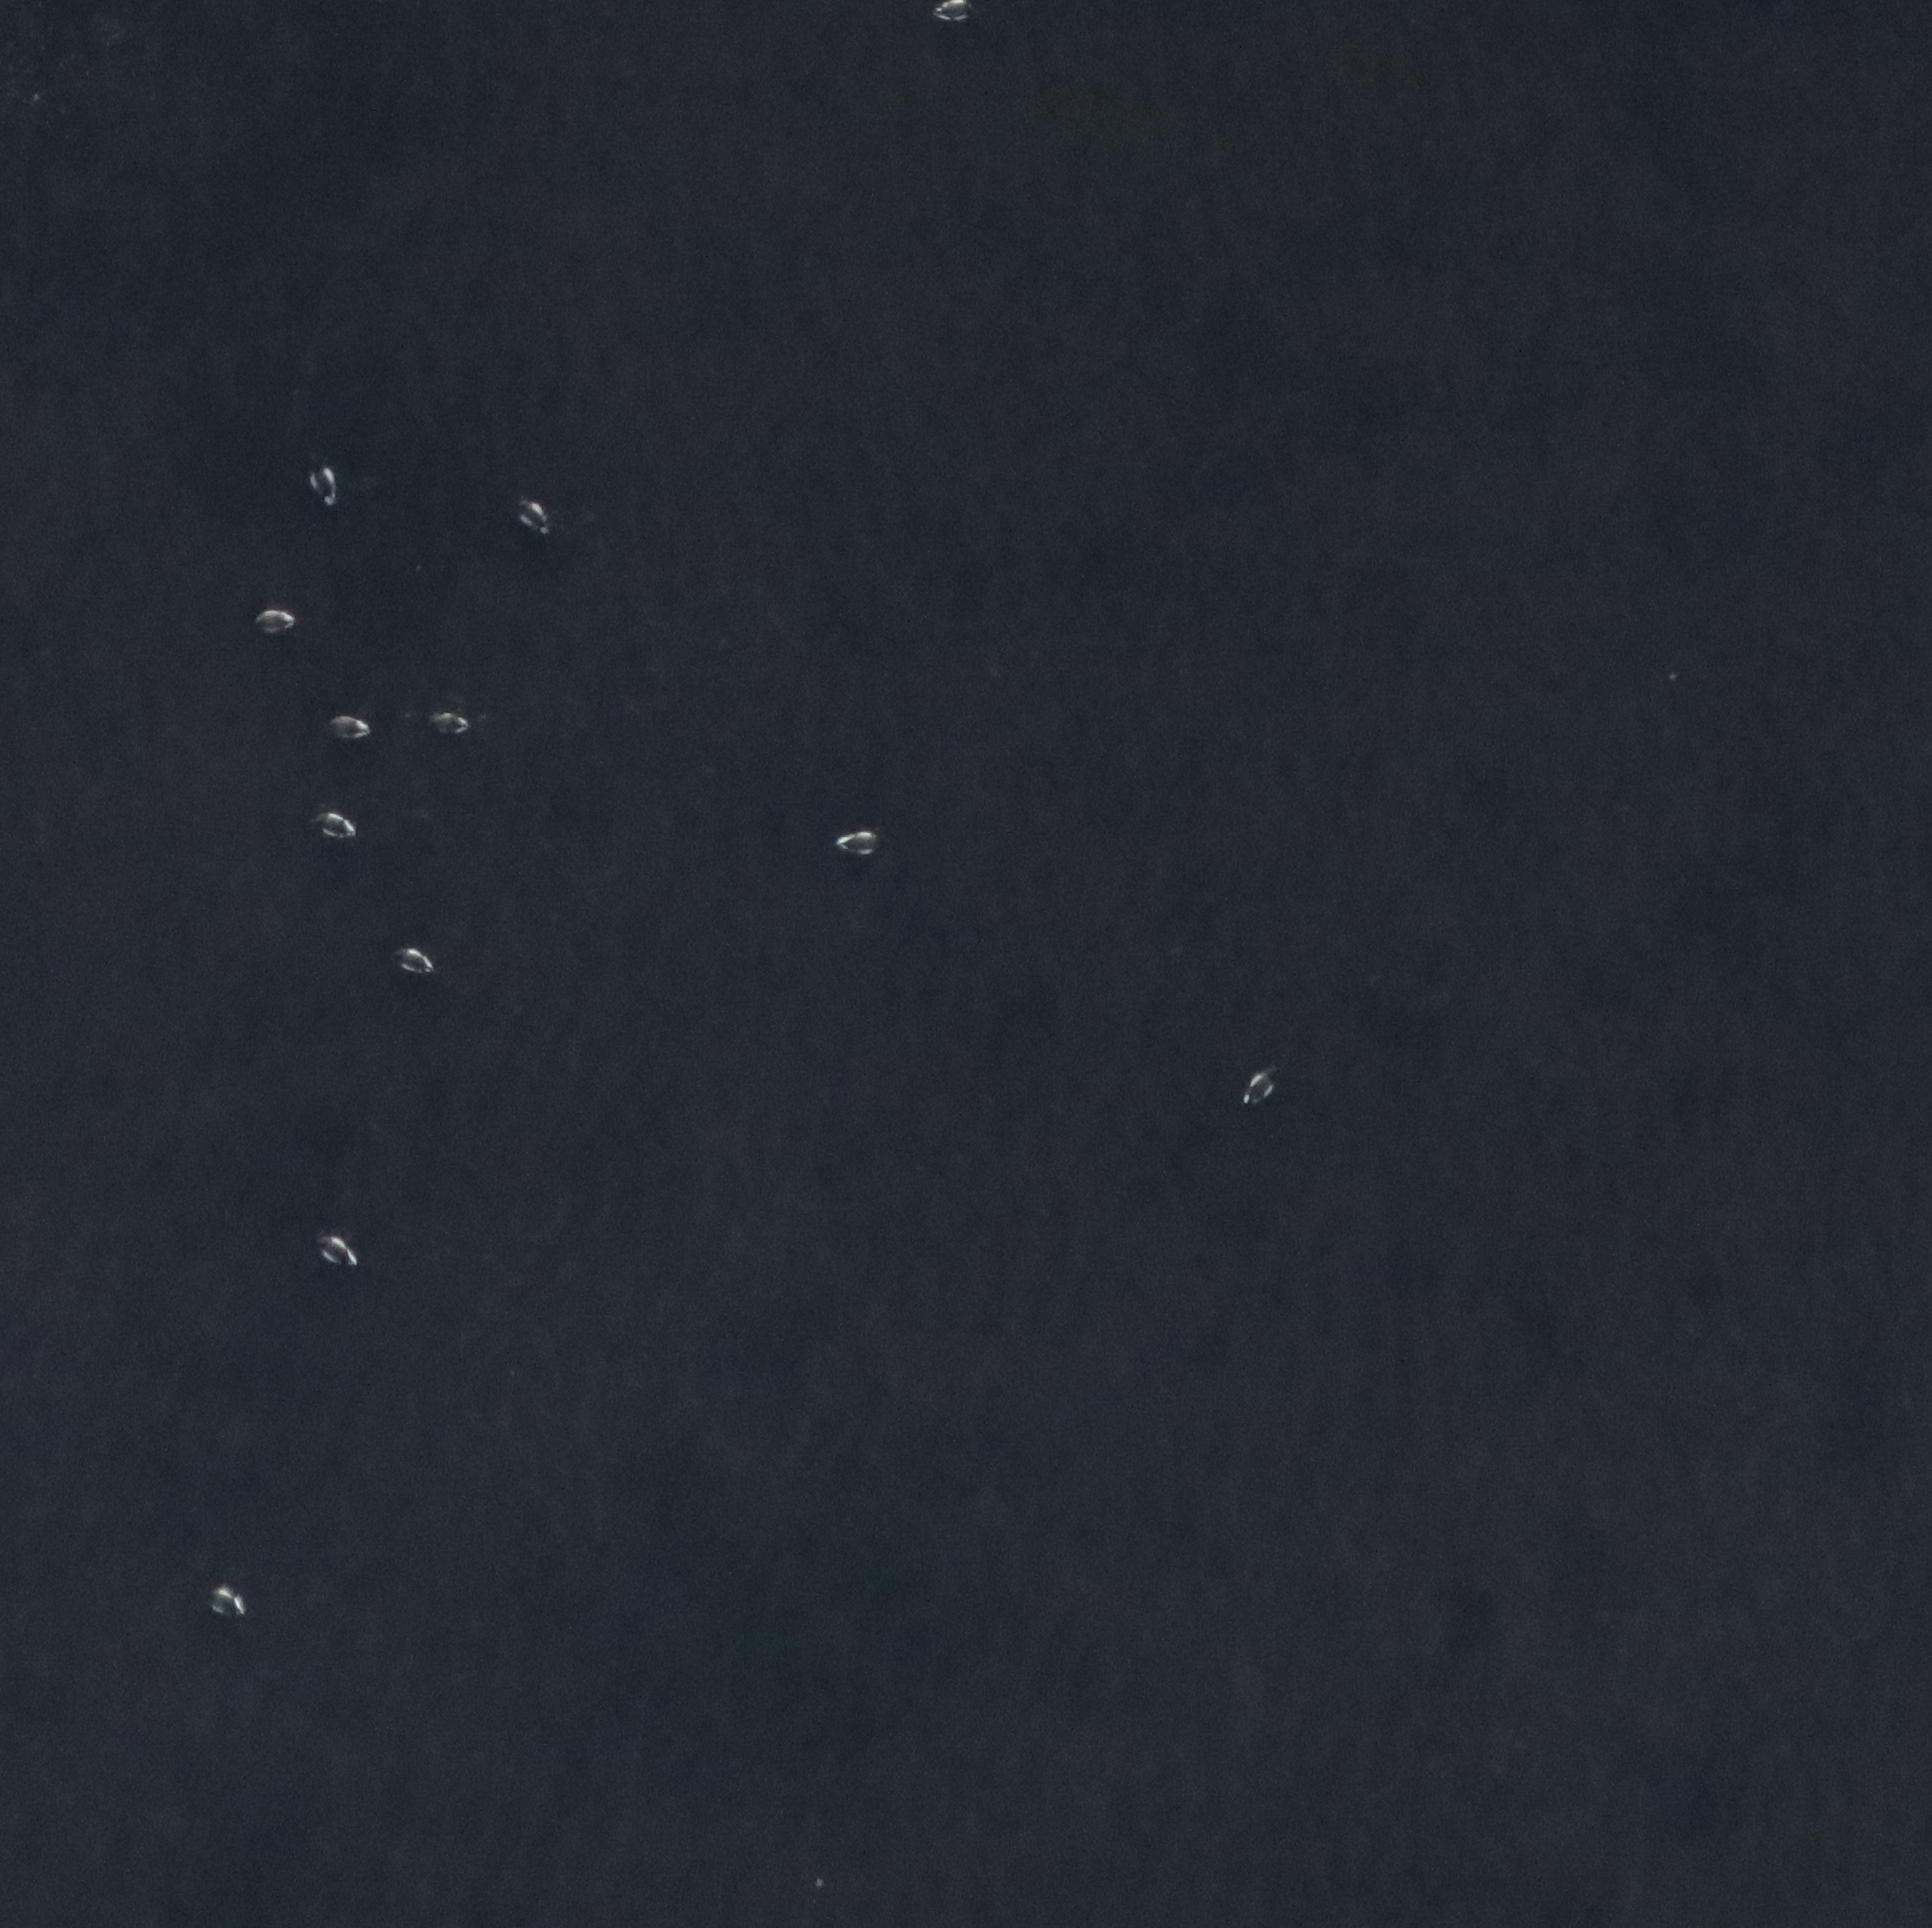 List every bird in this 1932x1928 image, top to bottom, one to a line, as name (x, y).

brant (955, 9)
brant (324, 482)
brant (532, 516)
brant (271, 621)
brant (444, 721)
brant (346, 727)
brant (333, 826)
brant (858, 842)
brant (411, 961)
brant (1259, 1087)
brant (334, 1251)
brant (227, 1604)